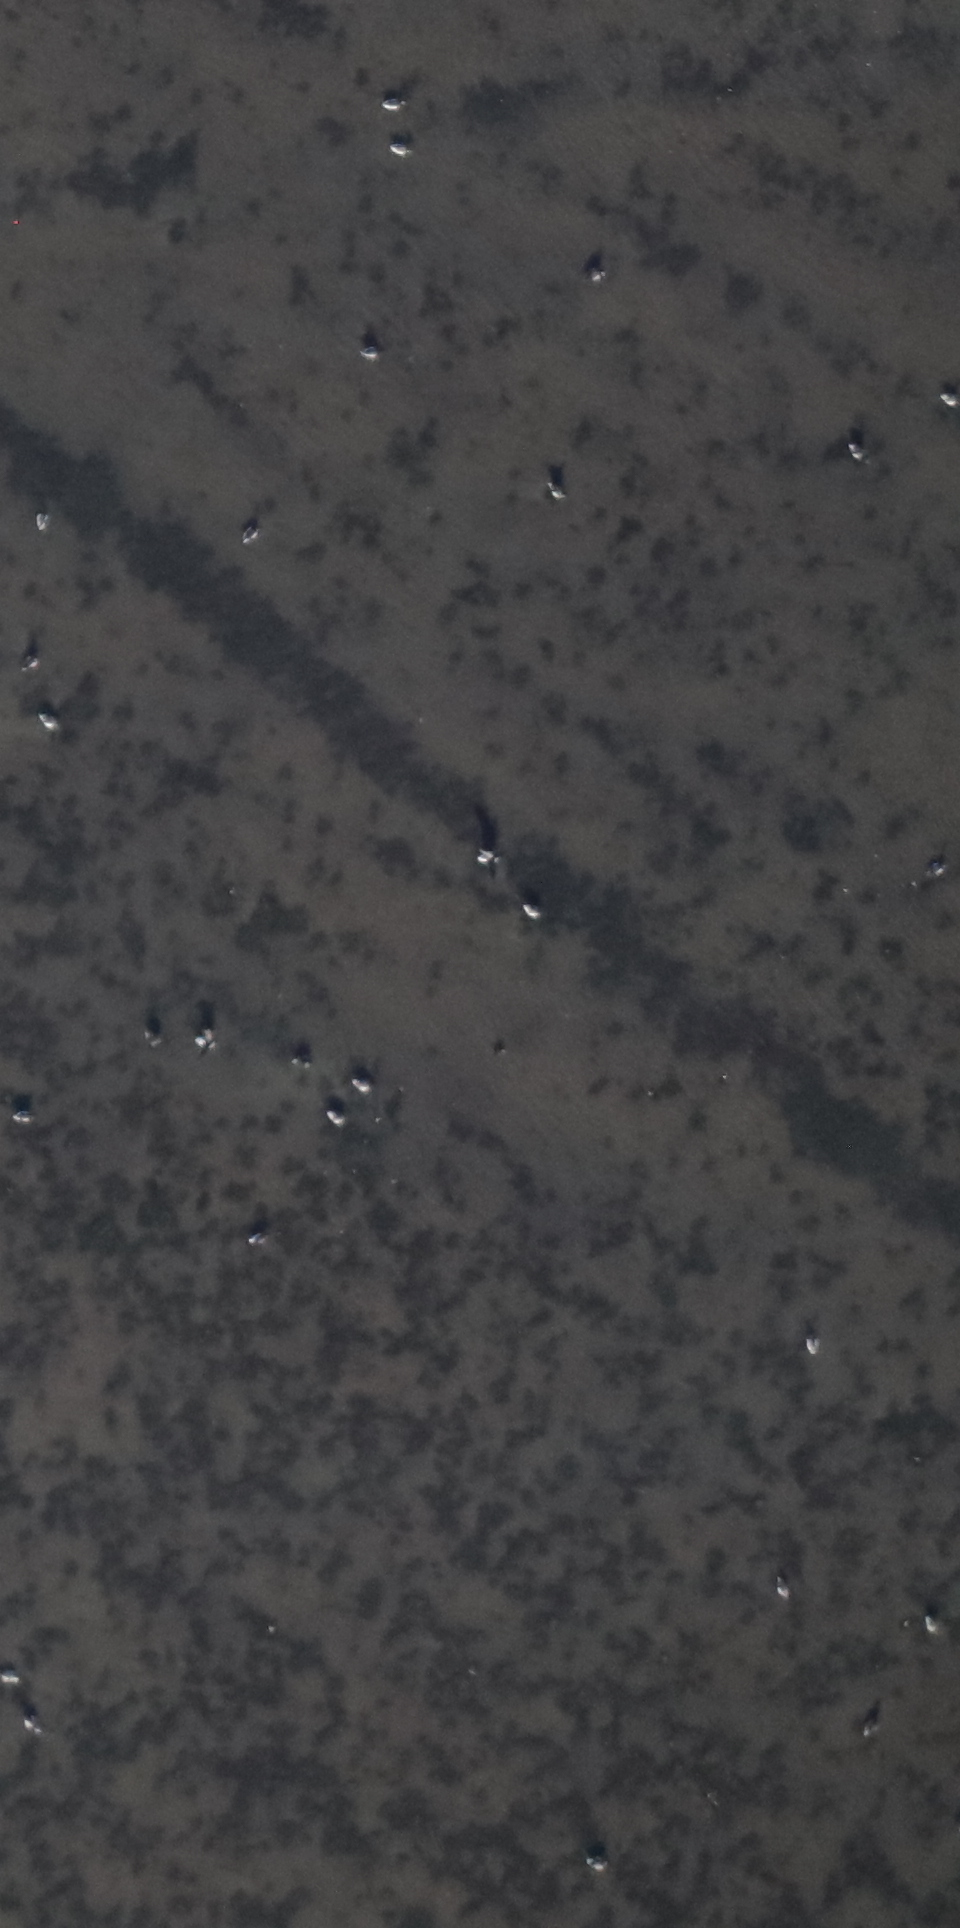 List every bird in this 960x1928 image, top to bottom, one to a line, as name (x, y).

brant (393, 102)
brant (400, 148)
brant (593, 274)
brant (370, 351)
brant (953, 401)
brant (858, 452)
brant (558, 491)
brant (41, 520)
brant (251, 532)
brant (32, 662)
brant (48, 719)
brant (489, 856)
brant (935, 868)
brant (533, 911)
brant (153, 1039)
brant (206, 1039)
brant (302, 1060)
brant (362, 1084)
brant (24, 1115)
brant (334, 1120)
brant (257, 1239)
brant (810, 1346)
brant (784, 1585)
brant (930, 1627)
brant (9, 1678)
brant (33, 1721)
brant (871, 1726)
brant (598, 1862)